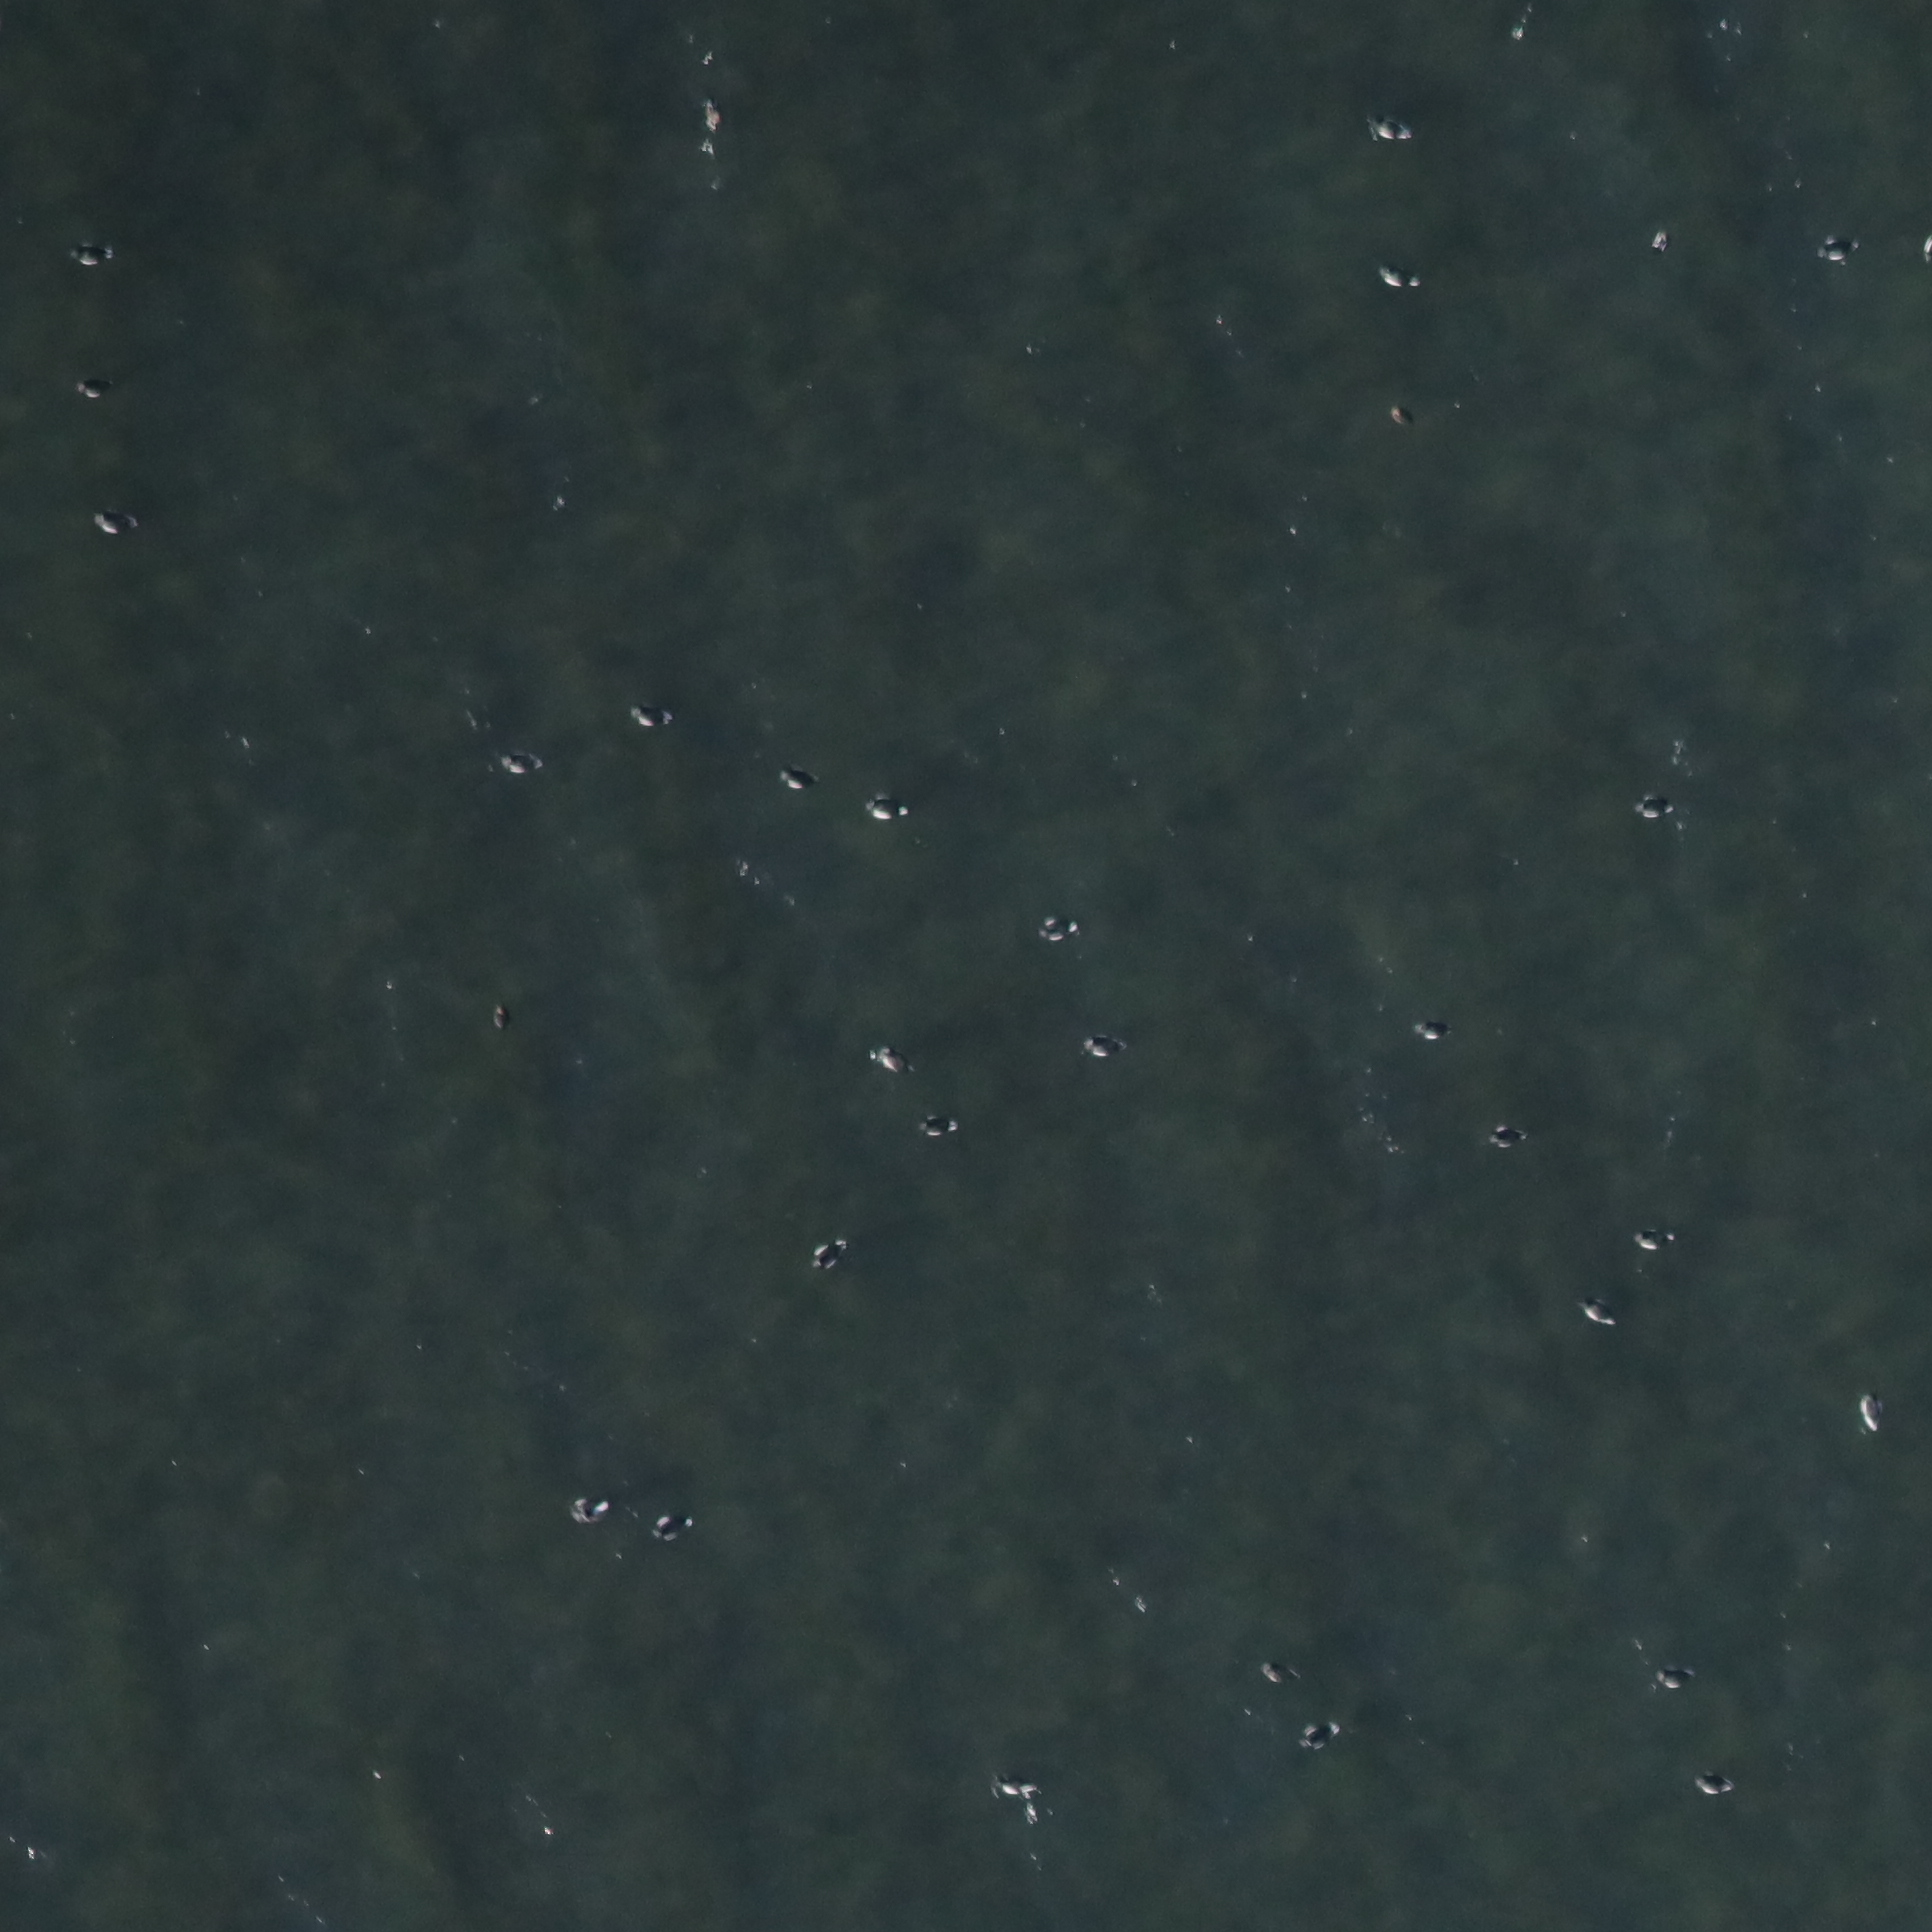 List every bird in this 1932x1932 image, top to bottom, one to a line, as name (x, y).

other bird (711, 113)
brant (1390, 127)
other bird (1659, 240)
brant (1843, 250)
brant (92, 254)
other bird (1398, 278)
brant (94, 387)
other bird (1401, 416)
brant (110, 522)
brant (652, 717)
brant (520, 763)
brant (797, 779)
brant (887, 808)
brant (1656, 808)
brant (1059, 927)
other bird (504, 1019)
brant (1429, 1029)
brant (1102, 1044)
brant (892, 1061)
brant (938, 1126)
brant (1509, 1138)
brant (1655, 1240)
brant (829, 1254)
brant (1597, 1312)
brant (1871, 1410)
brant (590, 1509)
brant (673, 1527)
brant (1279, 1675)
brant (1672, 1677)
brant (1318, 1734)
brant (1014, 1782)
brant (1710, 1785)